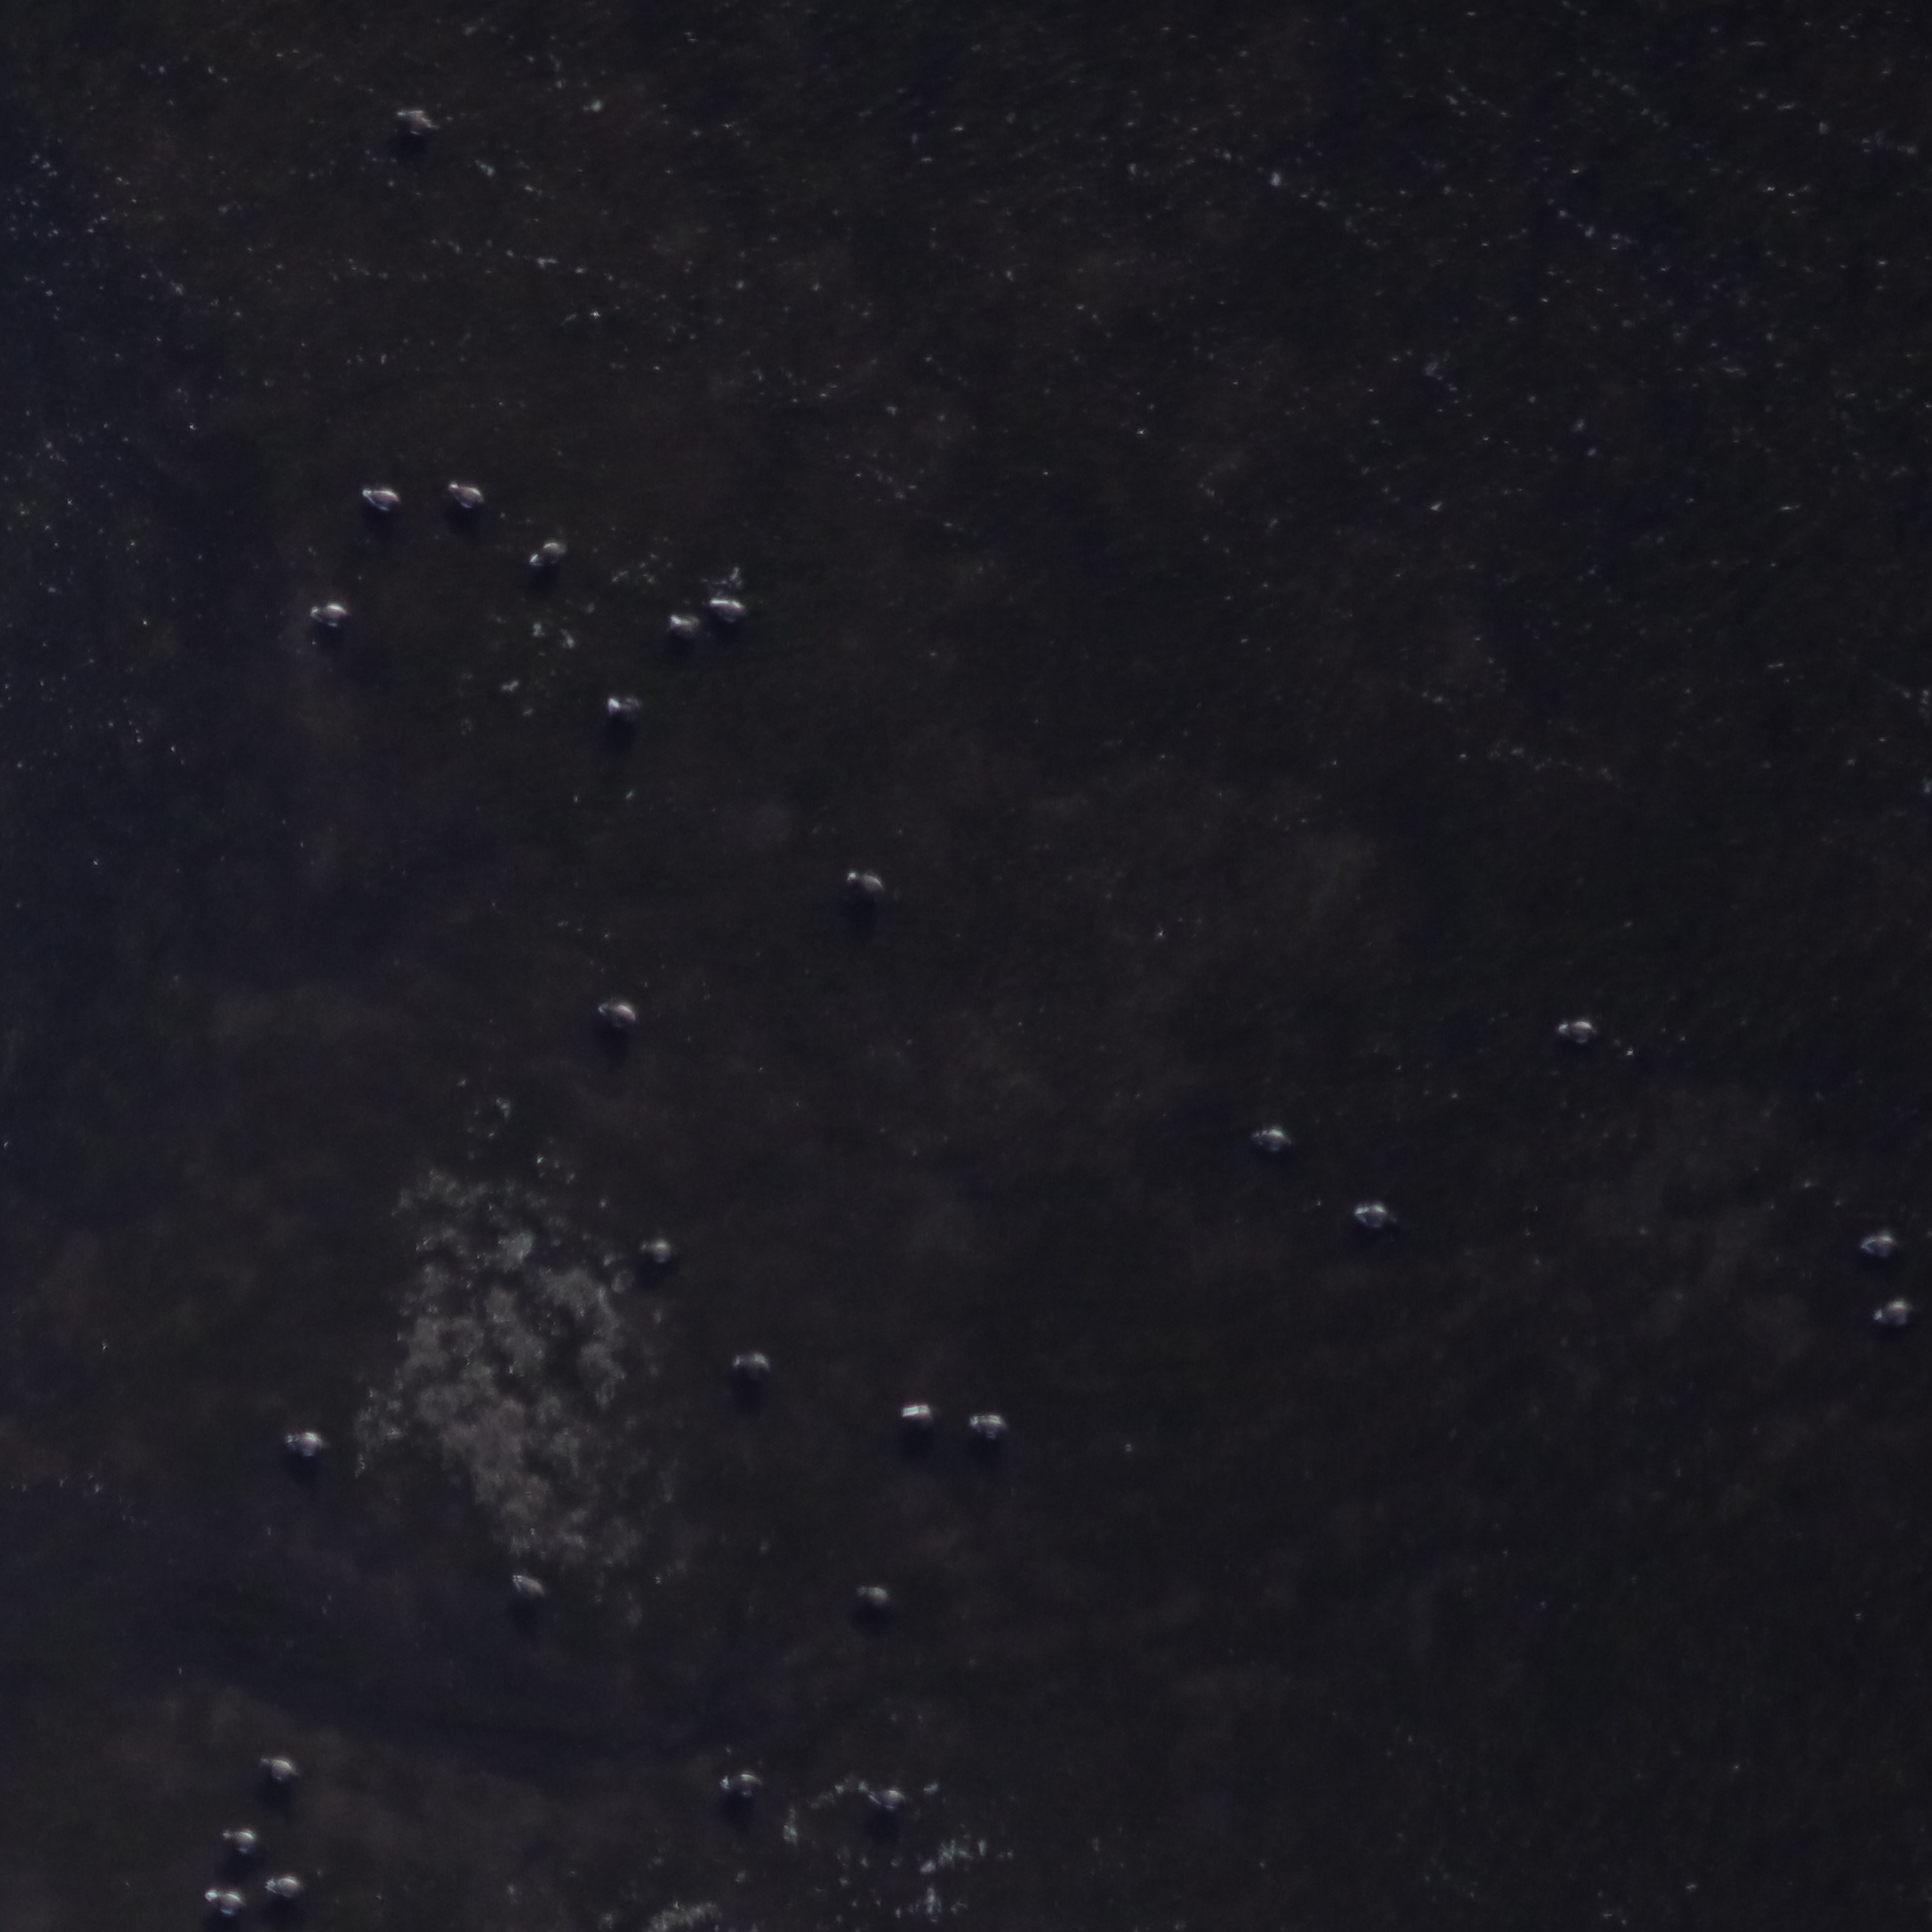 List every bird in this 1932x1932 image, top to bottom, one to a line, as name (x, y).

brant (459, 495)
brant (384, 498)
brant (550, 557)
brant (726, 608)
brant (331, 616)
brant (687, 620)
brant (622, 705)
brant (863, 880)
brant (616, 1008)
brant (1579, 1036)
brant (1274, 1141)
brant (1375, 1218)
brant (1881, 1248)
brant (663, 1249)
brant (1898, 1307)
brant (754, 1365)
brant (913, 1410)
brant (992, 1424)
brant (303, 1445)
brant (532, 1582)
brant (883, 1591)
brant (276, 1771)
brant (737, 1776)
brant (244, 1840)
brant (283, 1891)
brant (224, 1901)